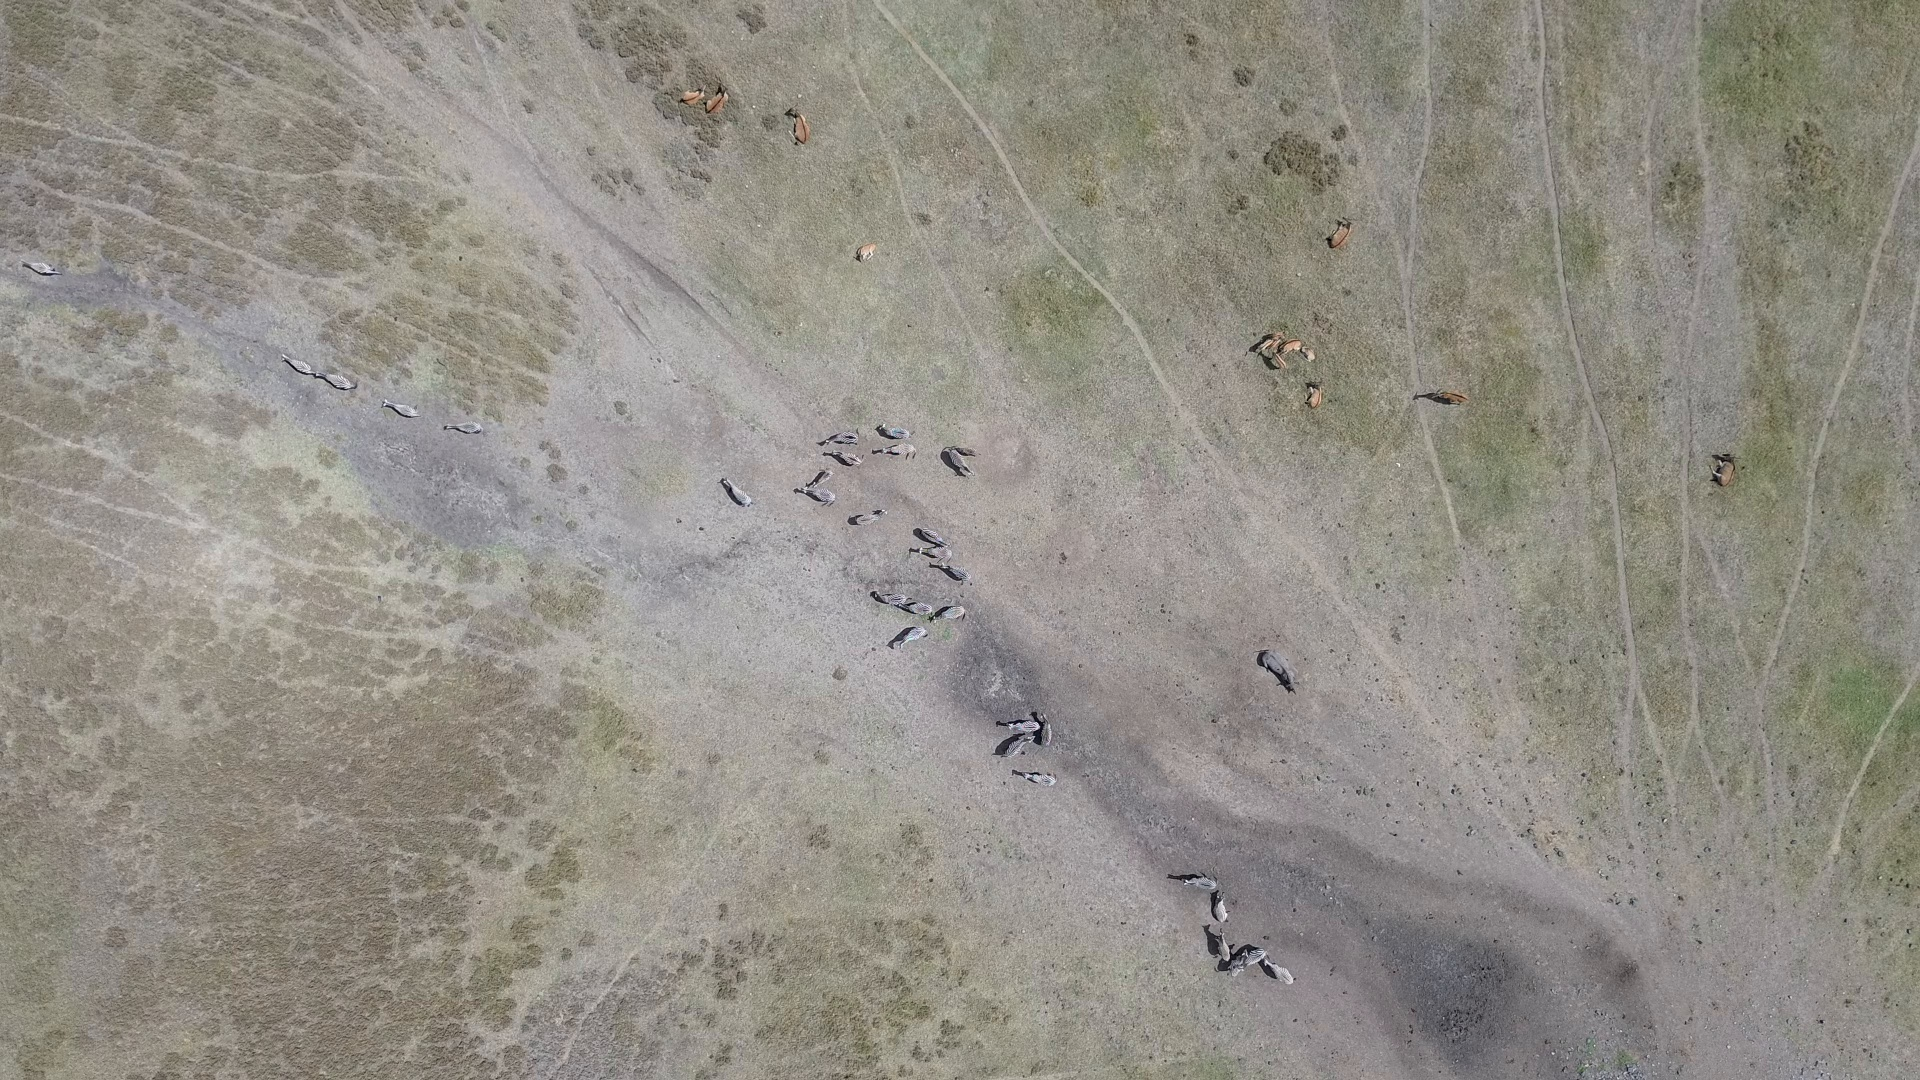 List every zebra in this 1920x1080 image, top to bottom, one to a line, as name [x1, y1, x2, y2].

zebra [16, 255, 65, 278]
zebra [280, 354, 307, 373]
zebra [315, 372, 350, 390]
zebra [384, 399, 415, 416]
zebra [443, 421, 483, 433]
zebra [879, 426, 907, 437]
zebra [826, 433, 858, 443]
zebra [950, 443, 979, 456]
zebra [878, 444, 916, 457]
zebra [834, 448, 860, 463]
zebra [948, 449, 974, 477]
zebra [804, 469, 835, 491]
zebra [724, 481, 750, 507]
zebra [798, 486, 836, 504]
zebra [853, 508, 889, 523]
zebra [919, 524, 944, 544]
zebra [918, 543, 953, 561]
zebra [940, 562, 972, 581]
zebra [881, 593, 908, 606]
zebra [910, 602, 936, 615]
zebra [933, 605, 966, 624]
zebra [897, 627, 927, 648]
zebra [1038, 713, 1054, 746]
zebra [1003, 721, 1036, 734]
zebra [1001, 736, 1037, 757]
zebra [1020, 772, 1057, 787]
zebra [1180, 876, 1215, 888]
zebra [1215, 895, 1228, 922]
zebra [1215, 928, 1230, 960]
zebra [1241, 949, 1266, 971]
zebra [1228, 951, 1257, 976]
zebra [1263, 958, 1293, 982]